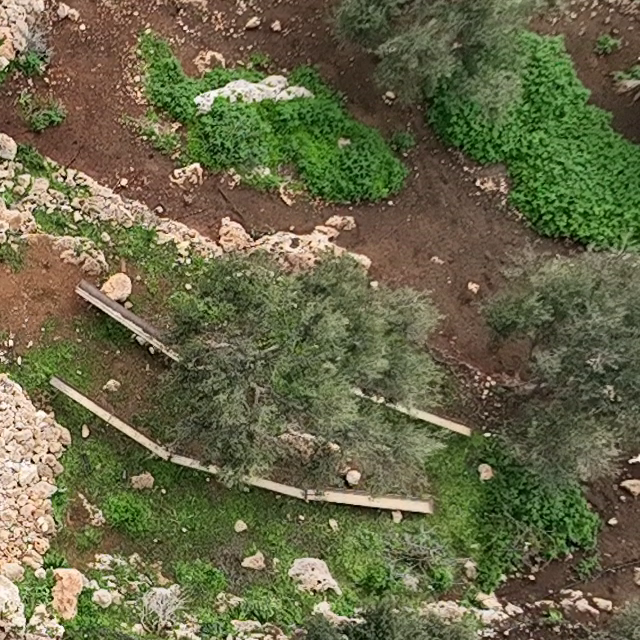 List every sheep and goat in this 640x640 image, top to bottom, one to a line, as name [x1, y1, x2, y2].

sheep [620, 479, 637, 496]